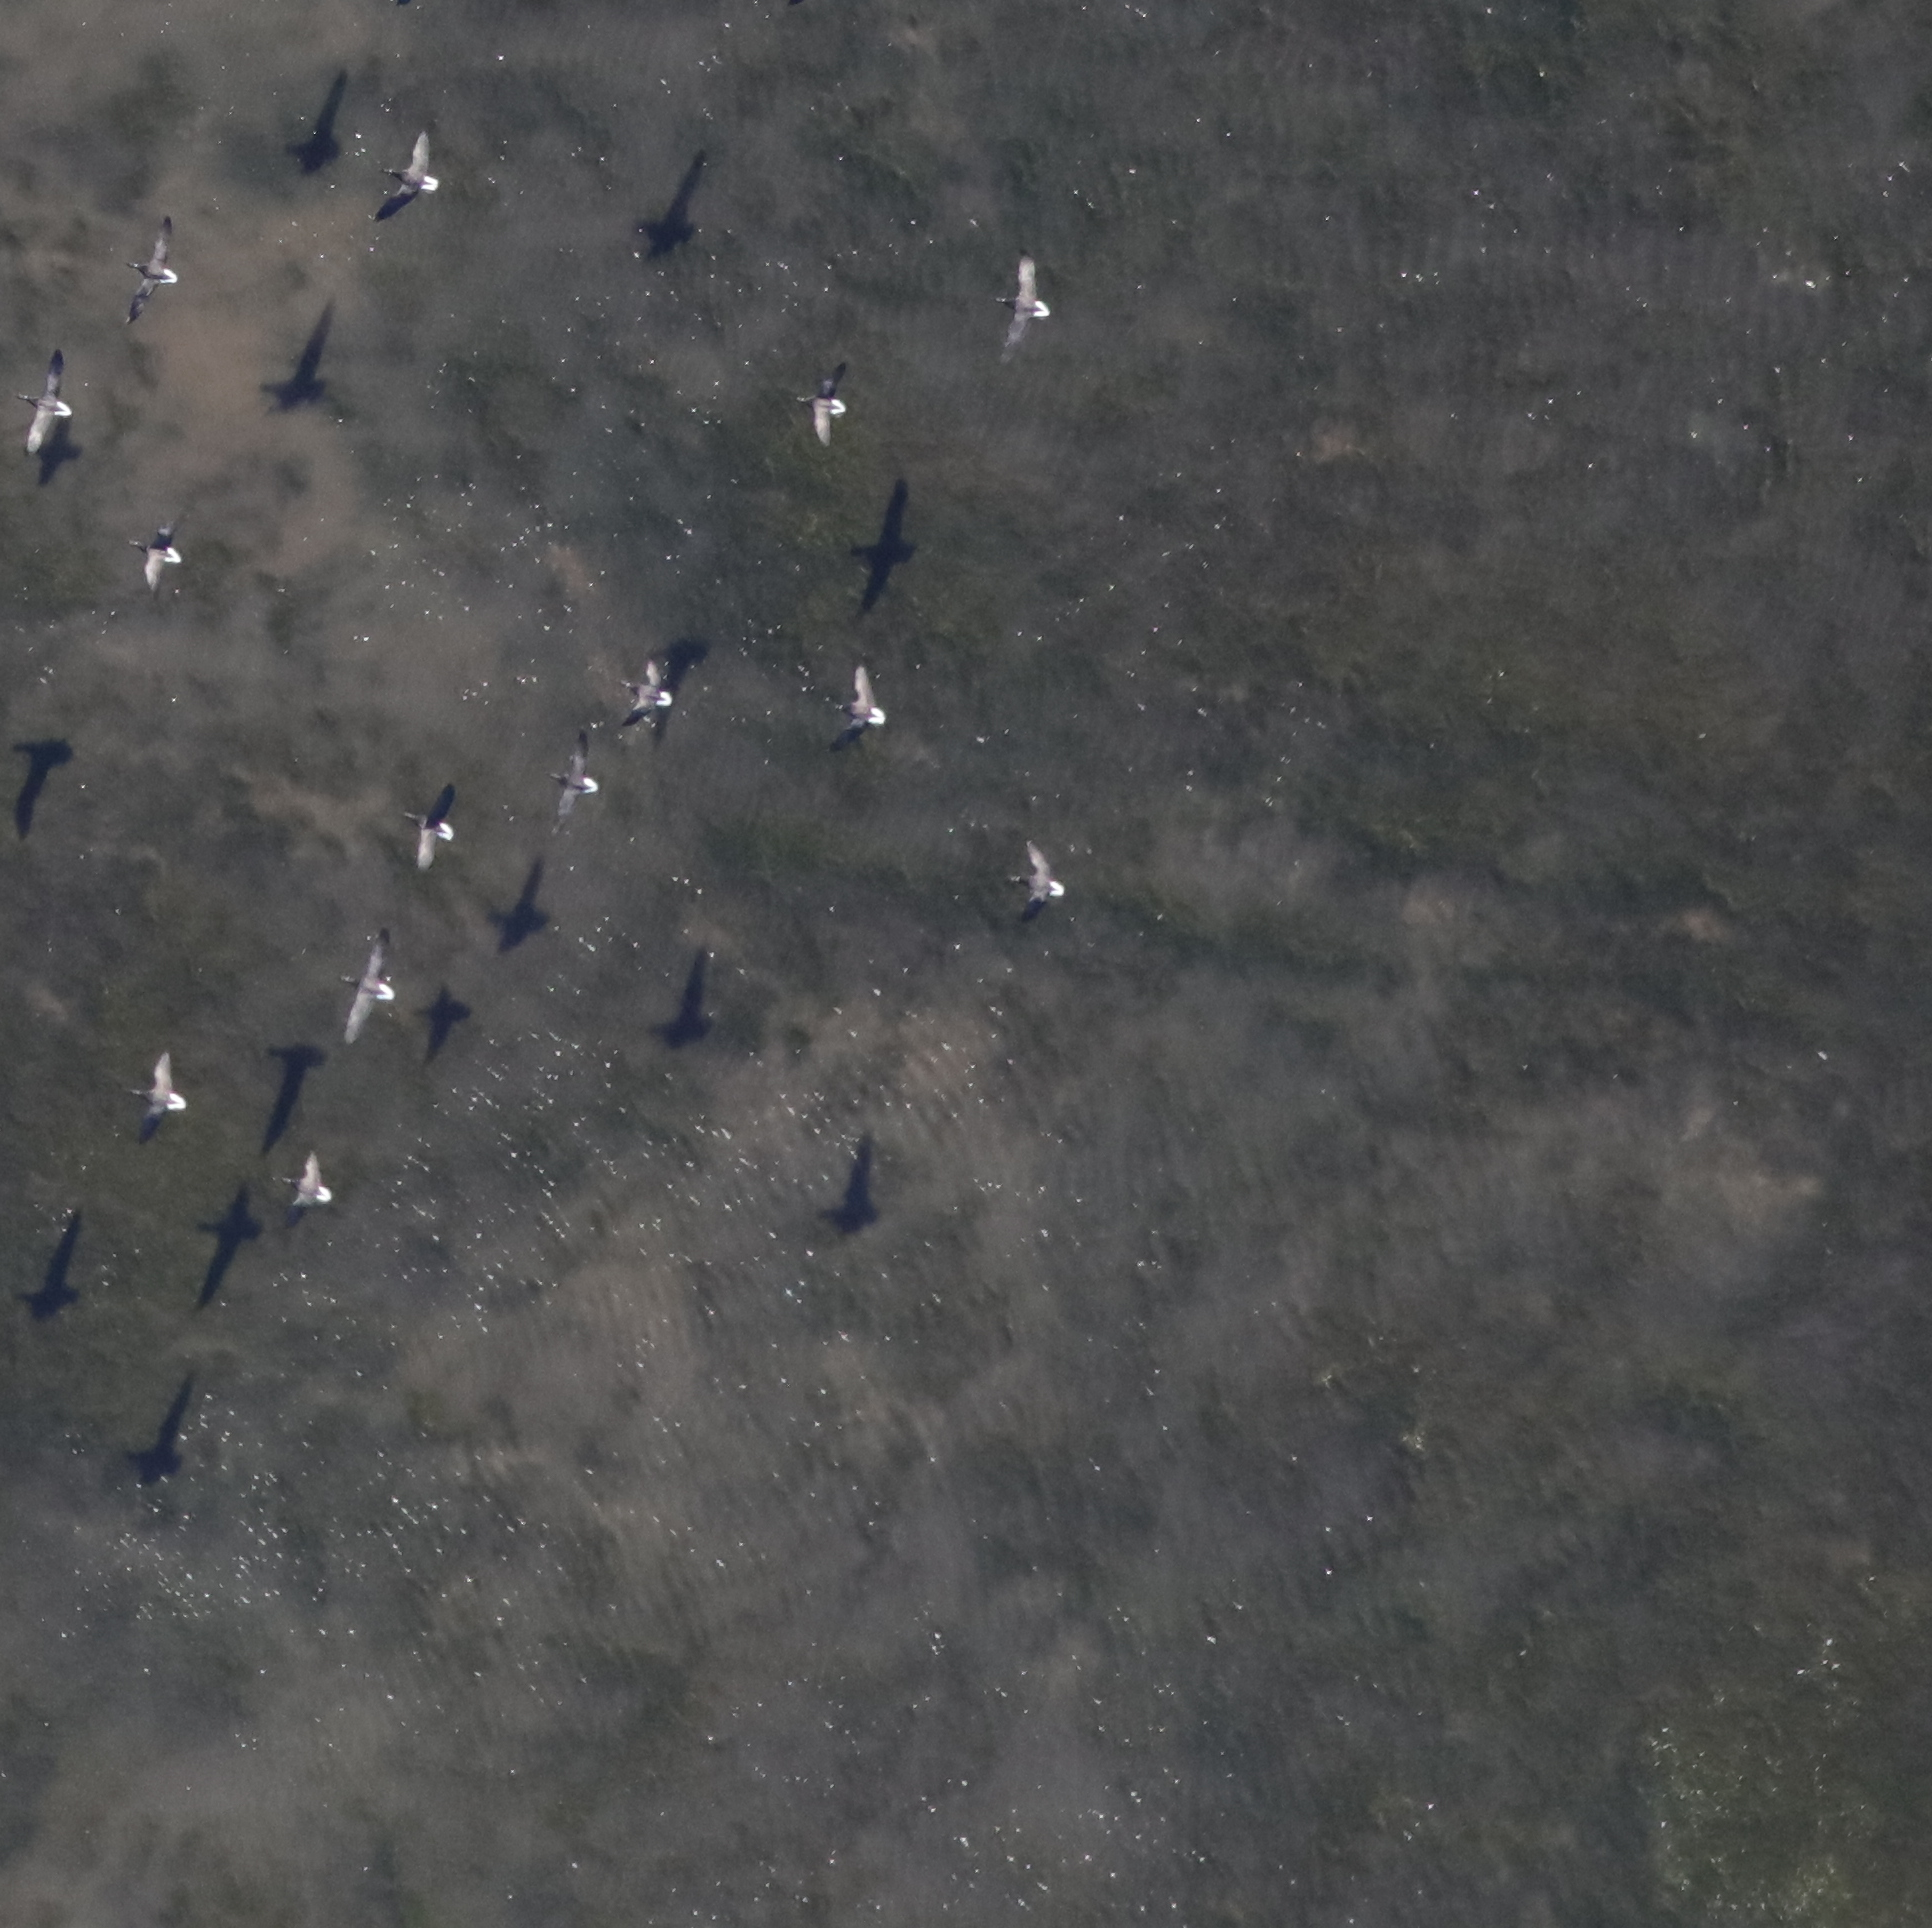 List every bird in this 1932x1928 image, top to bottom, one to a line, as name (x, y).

brant (426, 172)
brant (154, 266)
brant (1025, 295)
brant (823, 411)
brant (32, 422)
brant (178, 551)
brant (655, 684)
brant (859, 713)
brant (591, 778)
brant (428, 829)
brant (1041, 897)
brant (375, 994)
brant (163, 1090)
brant (313, 1184)